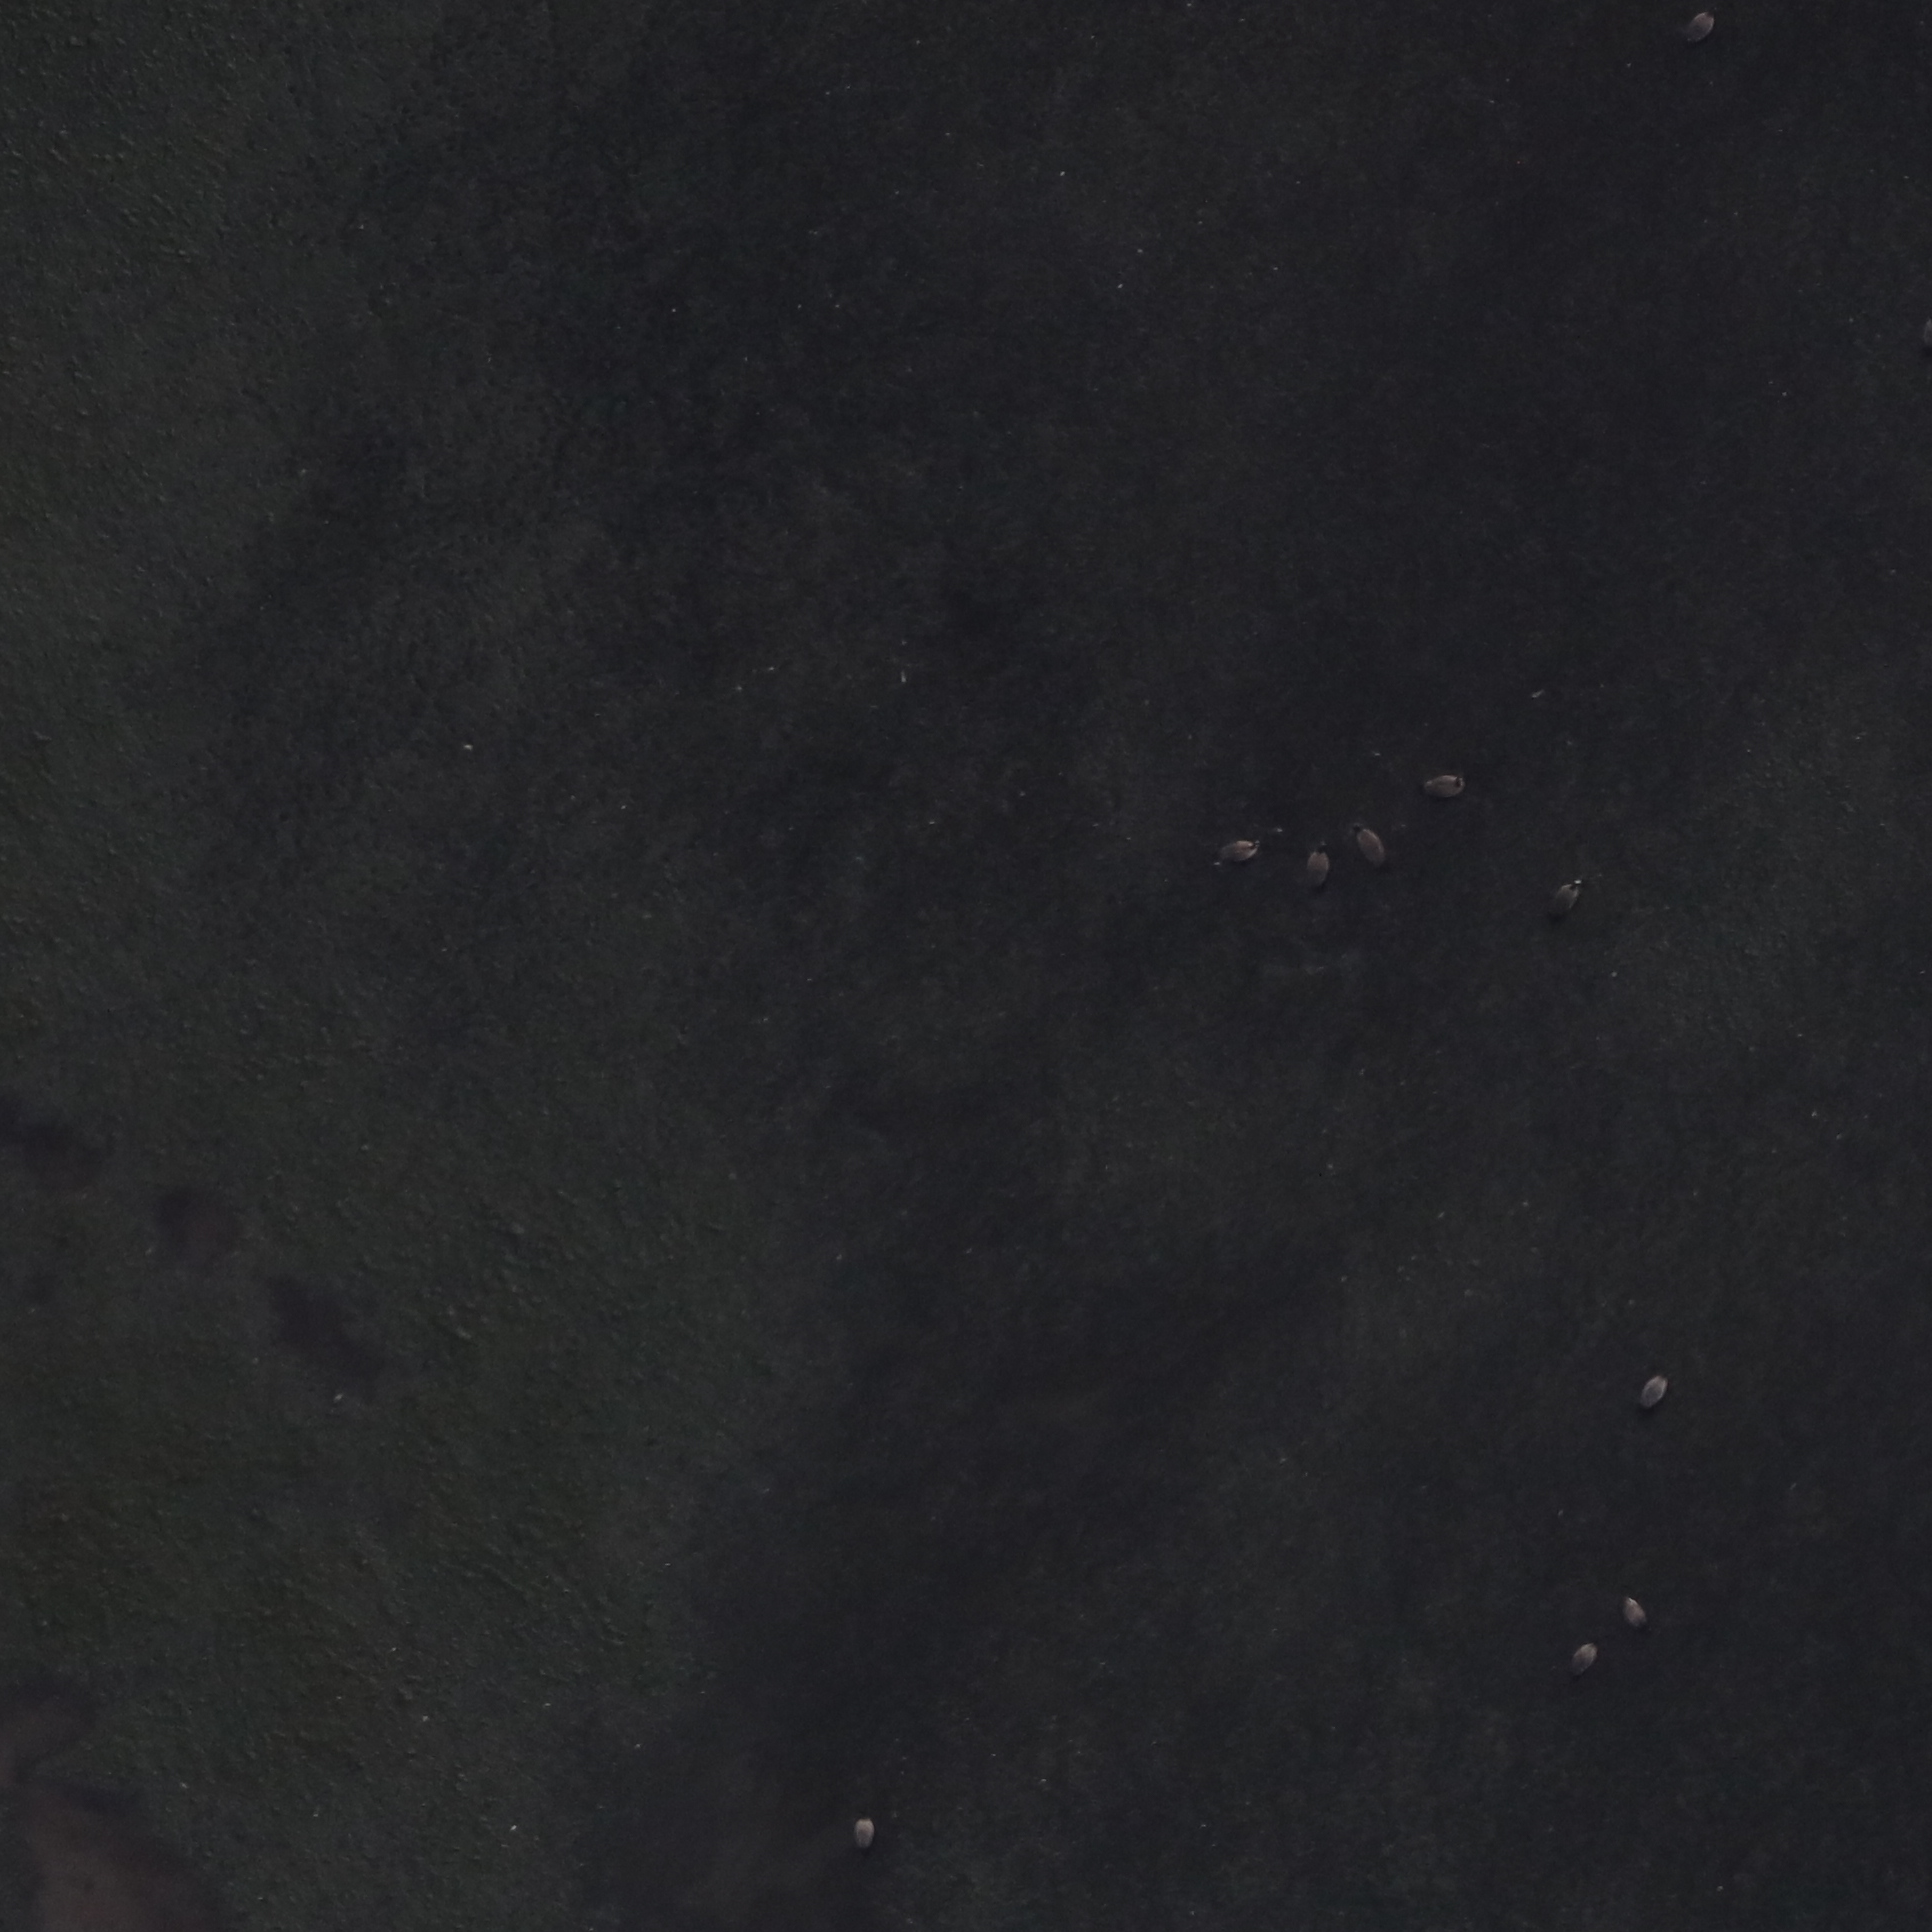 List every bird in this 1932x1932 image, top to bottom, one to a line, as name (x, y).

Canada goose (1697, 25)
Canada goose (1446, 785)
Canada goose (1370, 845)
Canada goose (1238, 851)
Canada goose (1317, 864)
Canada goose (1565, 896)
Canada goose (1656, 1394)
Canada goose (1634, 1612)
Canada goose (1586, 1653)
Canada goose (867, 1830)